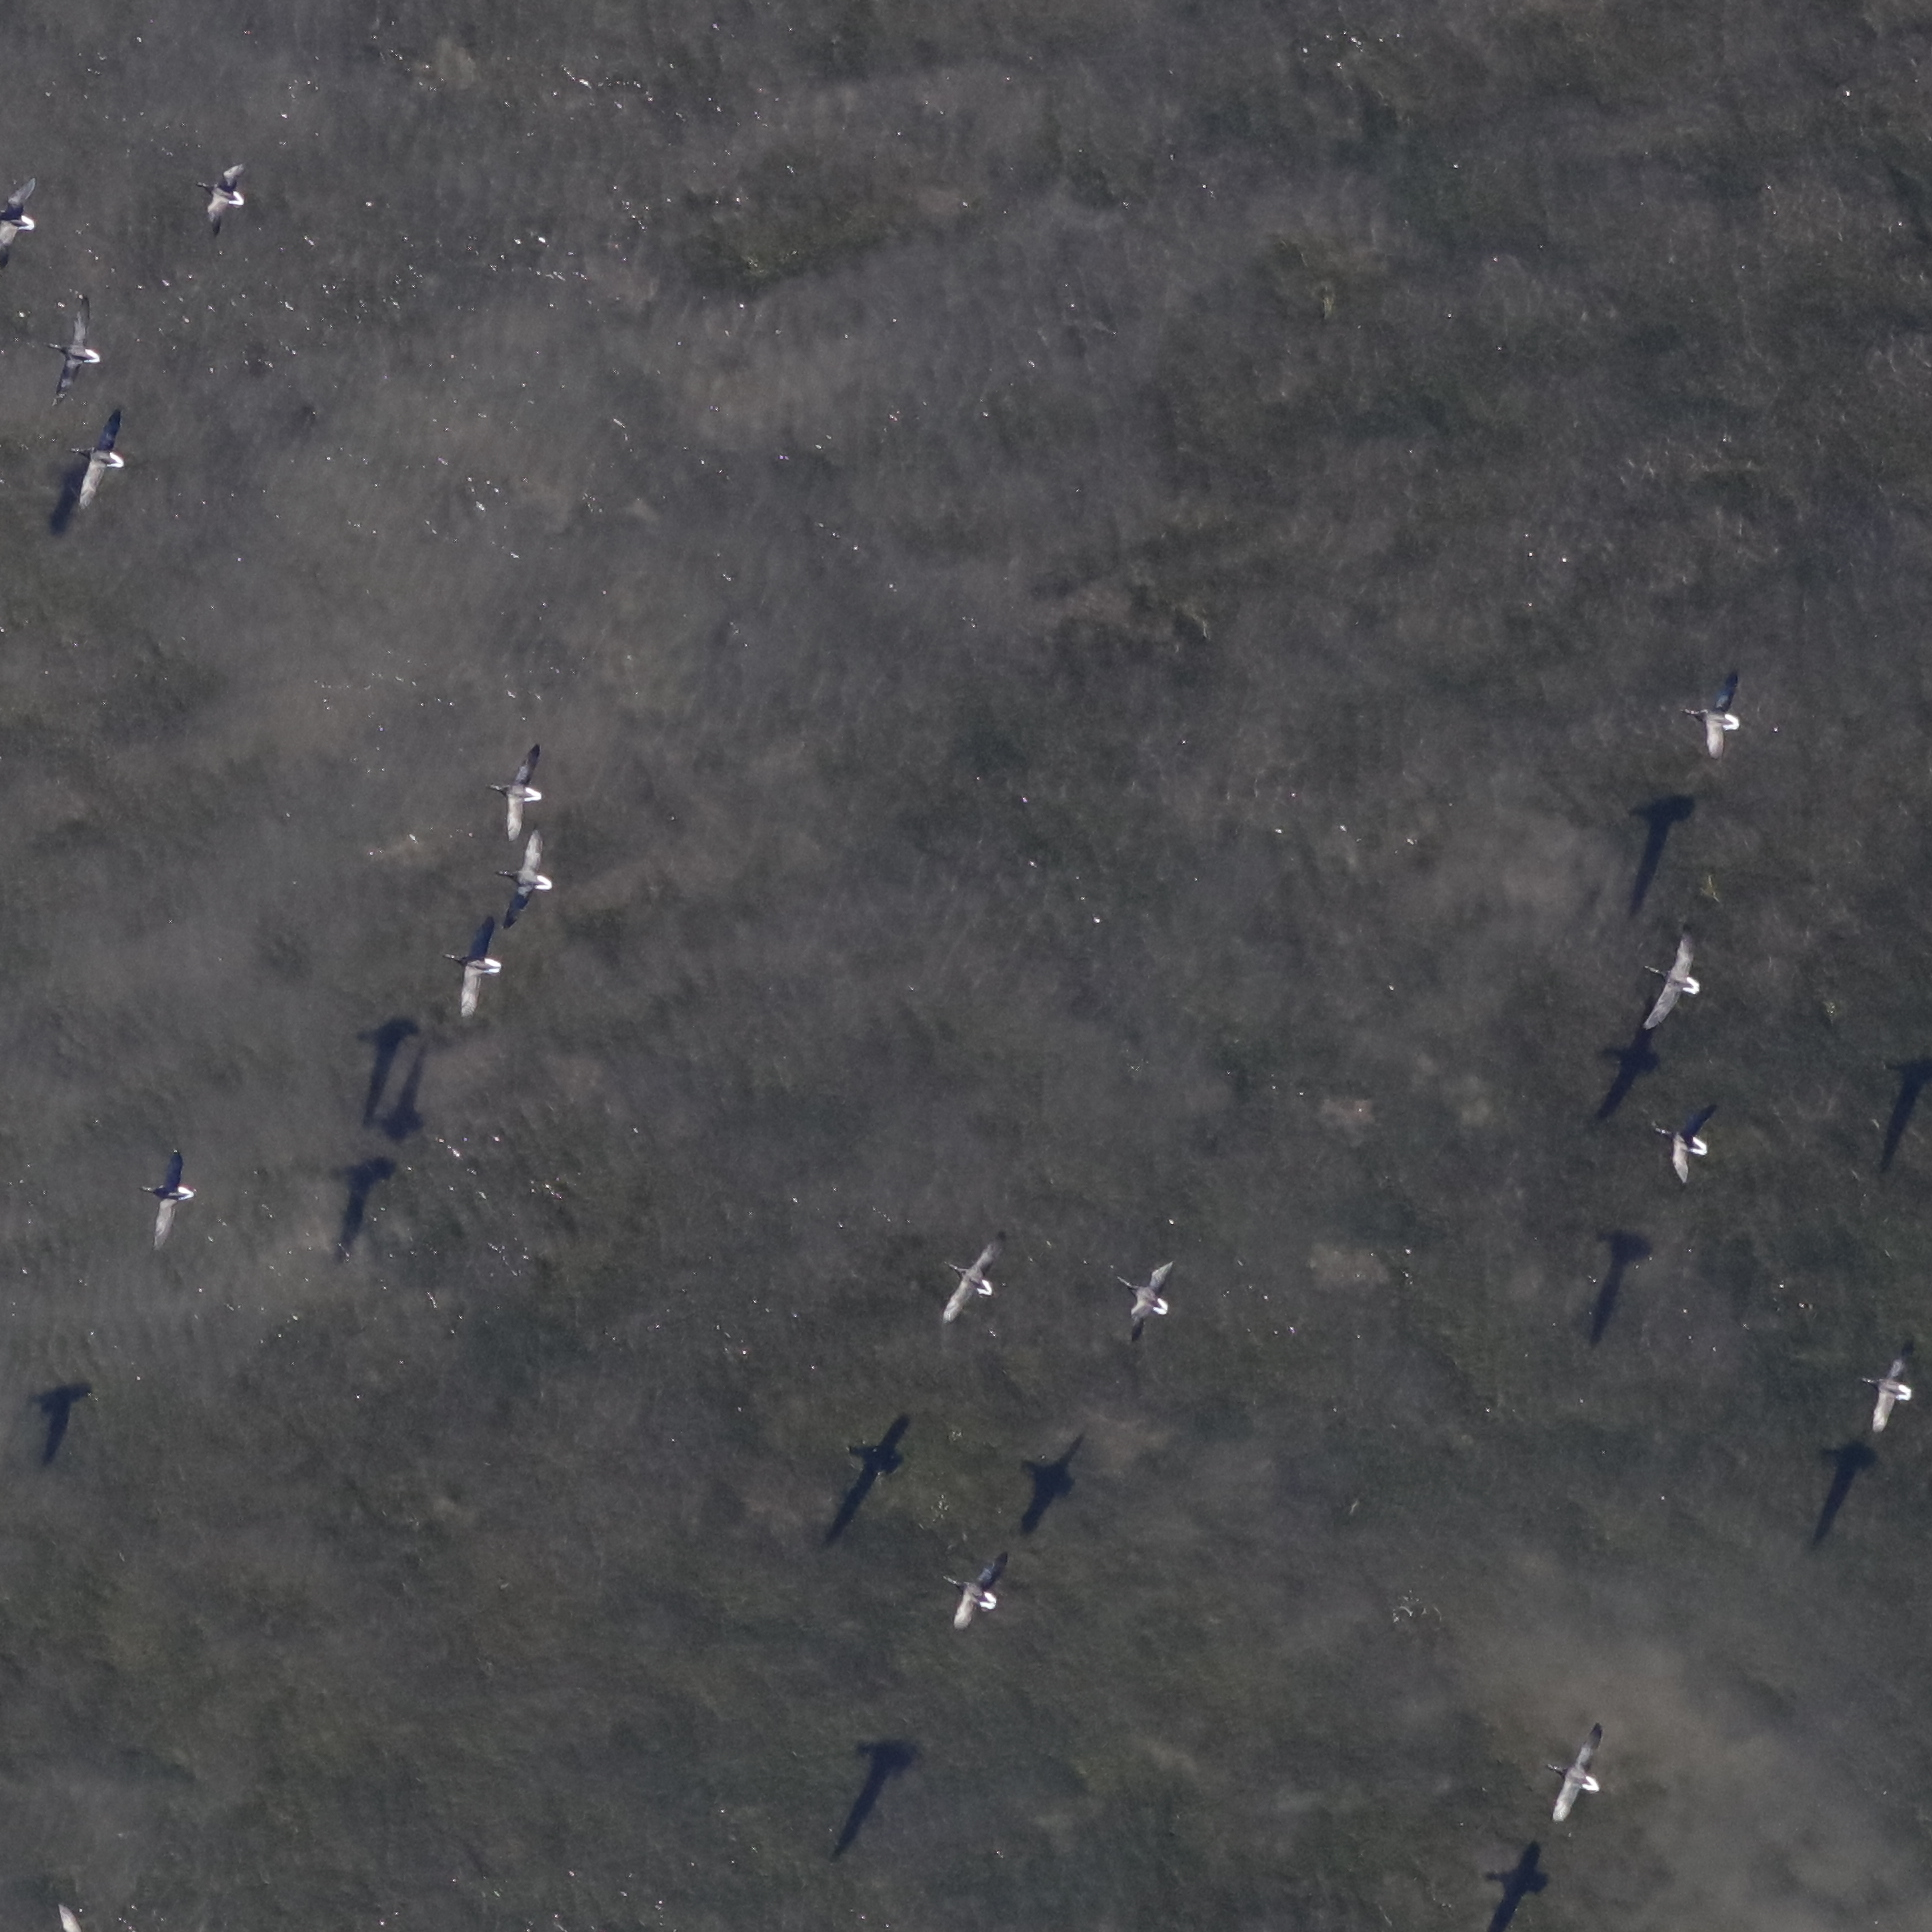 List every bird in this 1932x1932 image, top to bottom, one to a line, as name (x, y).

brant (224, 197)
brant (3, 229)
brant (77, 361)
brant (101, 454)
brant (1708, 721)
brant (516, 803)
brant (534, 881)
brant (473, 961)
brant (1683, 989)
brant (1685, 1145)
brant (172, 1195)
brant (974, 1279)
brant (1147, 1294)
brant (1893, 1395)
brant (978, 1595)
brant (1575, 1779)